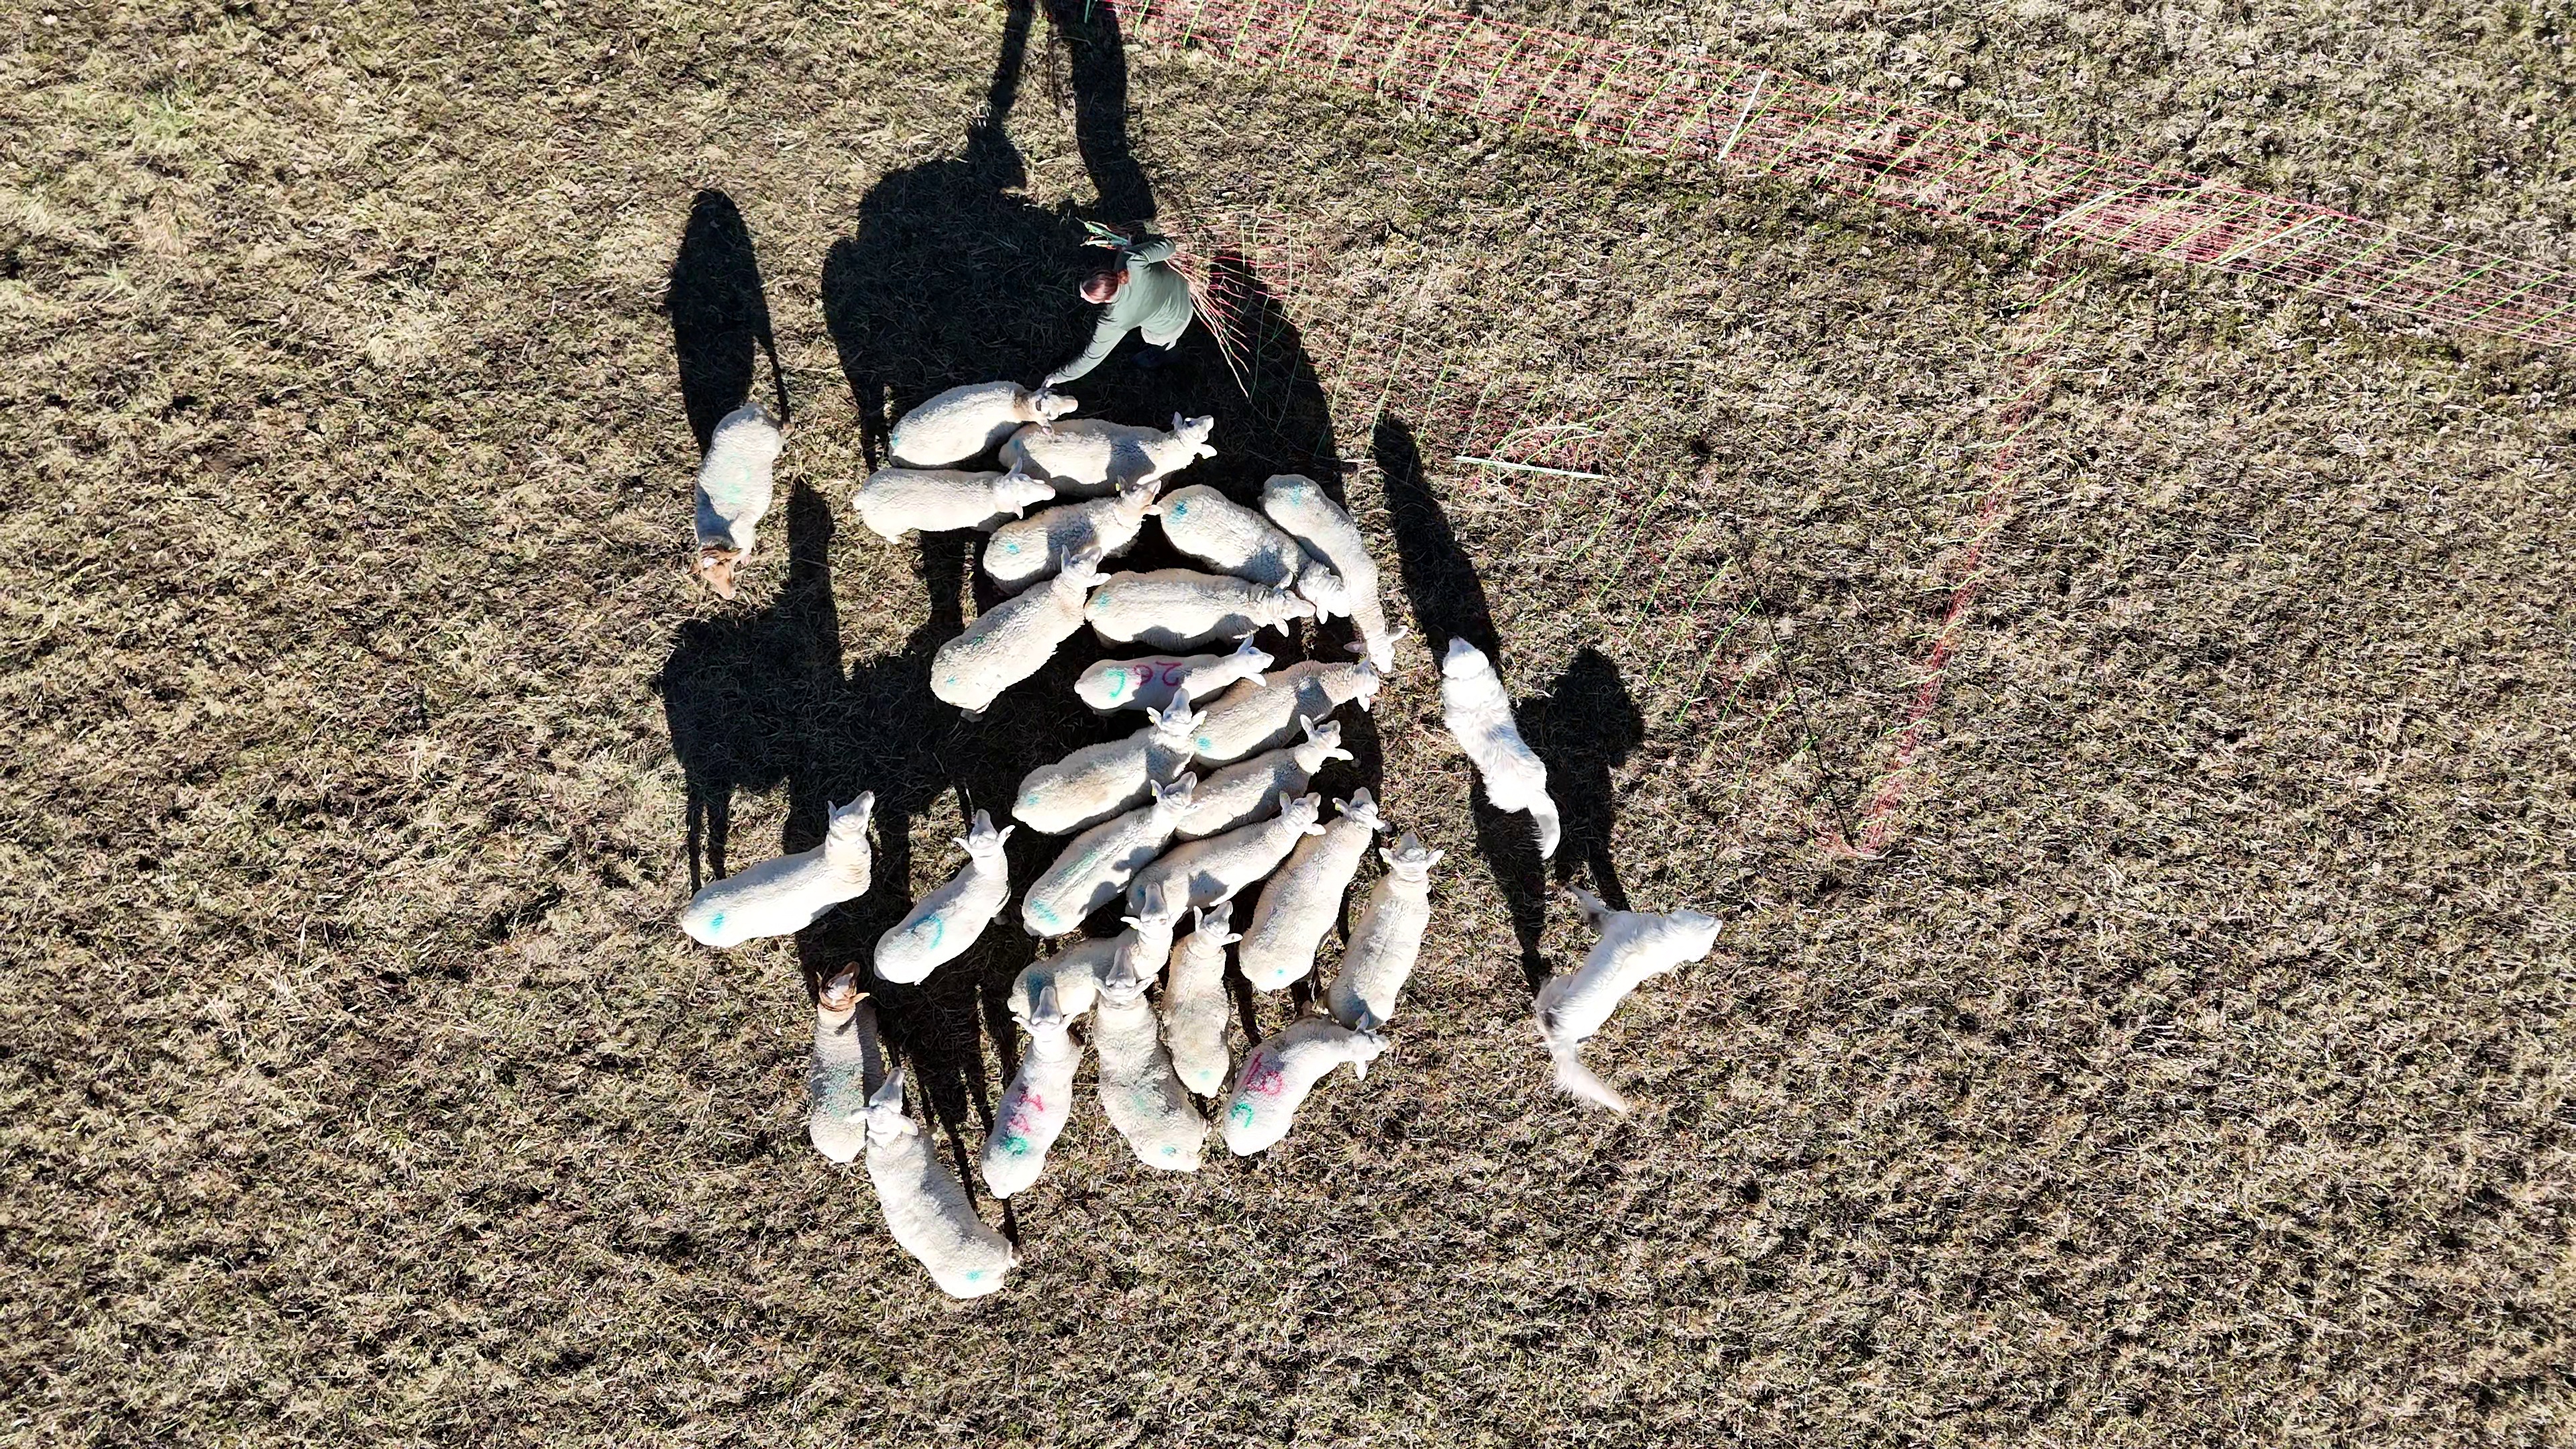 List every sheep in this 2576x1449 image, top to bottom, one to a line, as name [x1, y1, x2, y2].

sheep [888, 381, 1078, 470]
sheep [685, 405, 795, 600]
sheep [999, 411, 1218, 497]
sheep [850, 456, 1055, 545]
sheep [982, 474, 1167, 596]
sheep [1257, 474, 1409, 673]
sheep [1156, 484, 1351, 625]
sheep [930, 545, 1112, 722]
sheep [1084, 571, 1316, 661]
sheep [1074, 630, 1276, 715]
sheep [1188, 661, 1380, 783]
sheep [1012, 688, 1208, 835]
sheep [1174, 714, 1354, 842]
sheep [1022, 772, 1197, 940]
sheep [1239, 787, 1393, 992]
sheep [681, 789, 875, 947]
sheep [1125, 789, 1327, 920]
sheep [874, 810, 1016, 984]
sheep [1302, 831, 1446, 1031]
sheep [1008, 881, 1188, 1022]
sheep [1161, 902, 1243, 1099]
sheep [1090, 946, 1212, 1171]
sheep [809, 962, 871, 1164]
sheep [979, 986, 1087, 1200]
sheep [1221, 1001, 1391, 1157]
sheep [844, 1067, 1022, 1300]